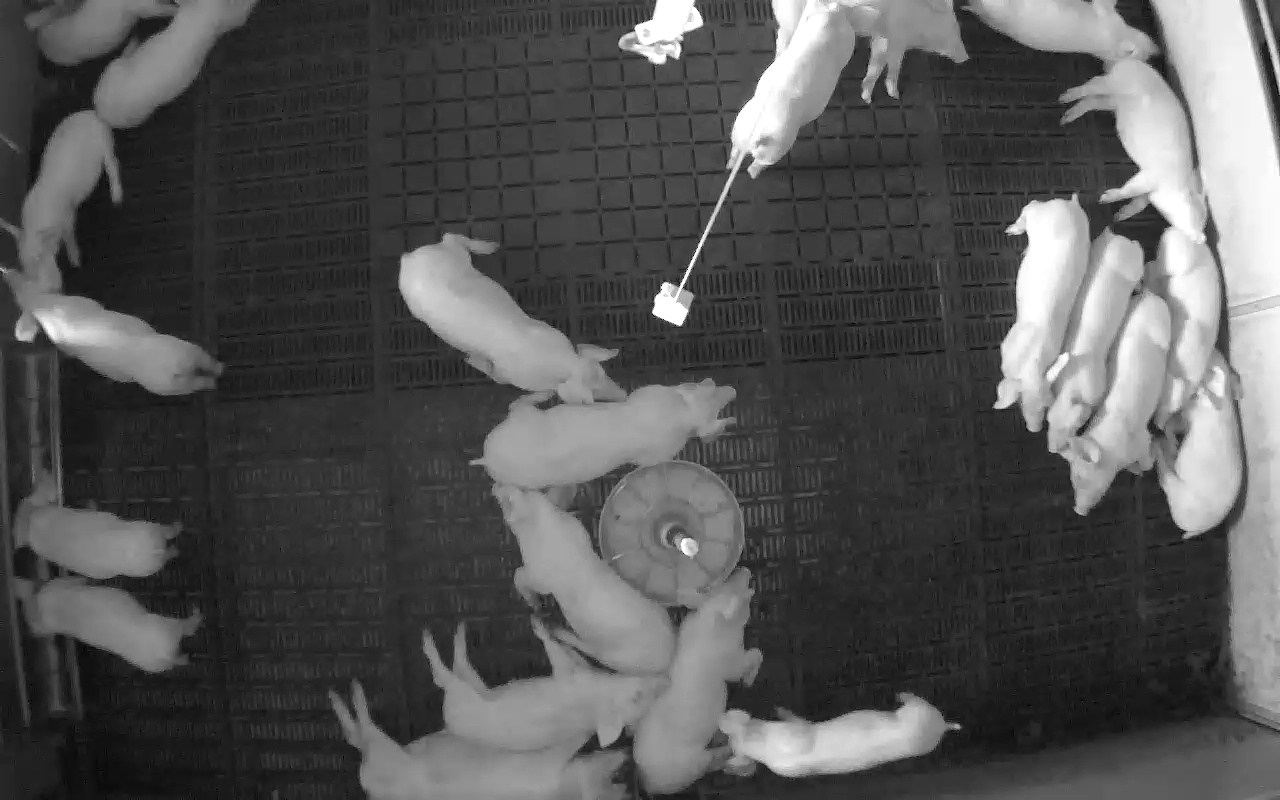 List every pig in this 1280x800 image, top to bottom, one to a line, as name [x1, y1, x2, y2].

pig [25, 0, 179, 66]
pig [960, 0, 1162, 76]
pig [93, 1, 253, 131]
pig [726, 2, 880, 179]
pig [769, 2, 971, 103]
pig [1060, 58, 1207, 245]
pig [11, 111, 125, 282]
pig [993, 192, 1092, 434]
pig [1035, 225, 1147, 455]
pig [1143, 227, 1227, 431]
pig [399, 233, 630, 408]
pig [3, 254, 226, 398]
pig [1058, 287, 1175, 518]
pig [1156, 347, 1247, 543]
pig [470, 378, 740, 490]
pig [14, 468, 187, 581]
pig [490, 483, 677, 676]
pig [630, 566, 762, 793]
pig [14, 573, 206, 676]
pig [423, 612, 674, 754]
pig [329, 679, 632, 799]
pig [719, 690, 966, 776]